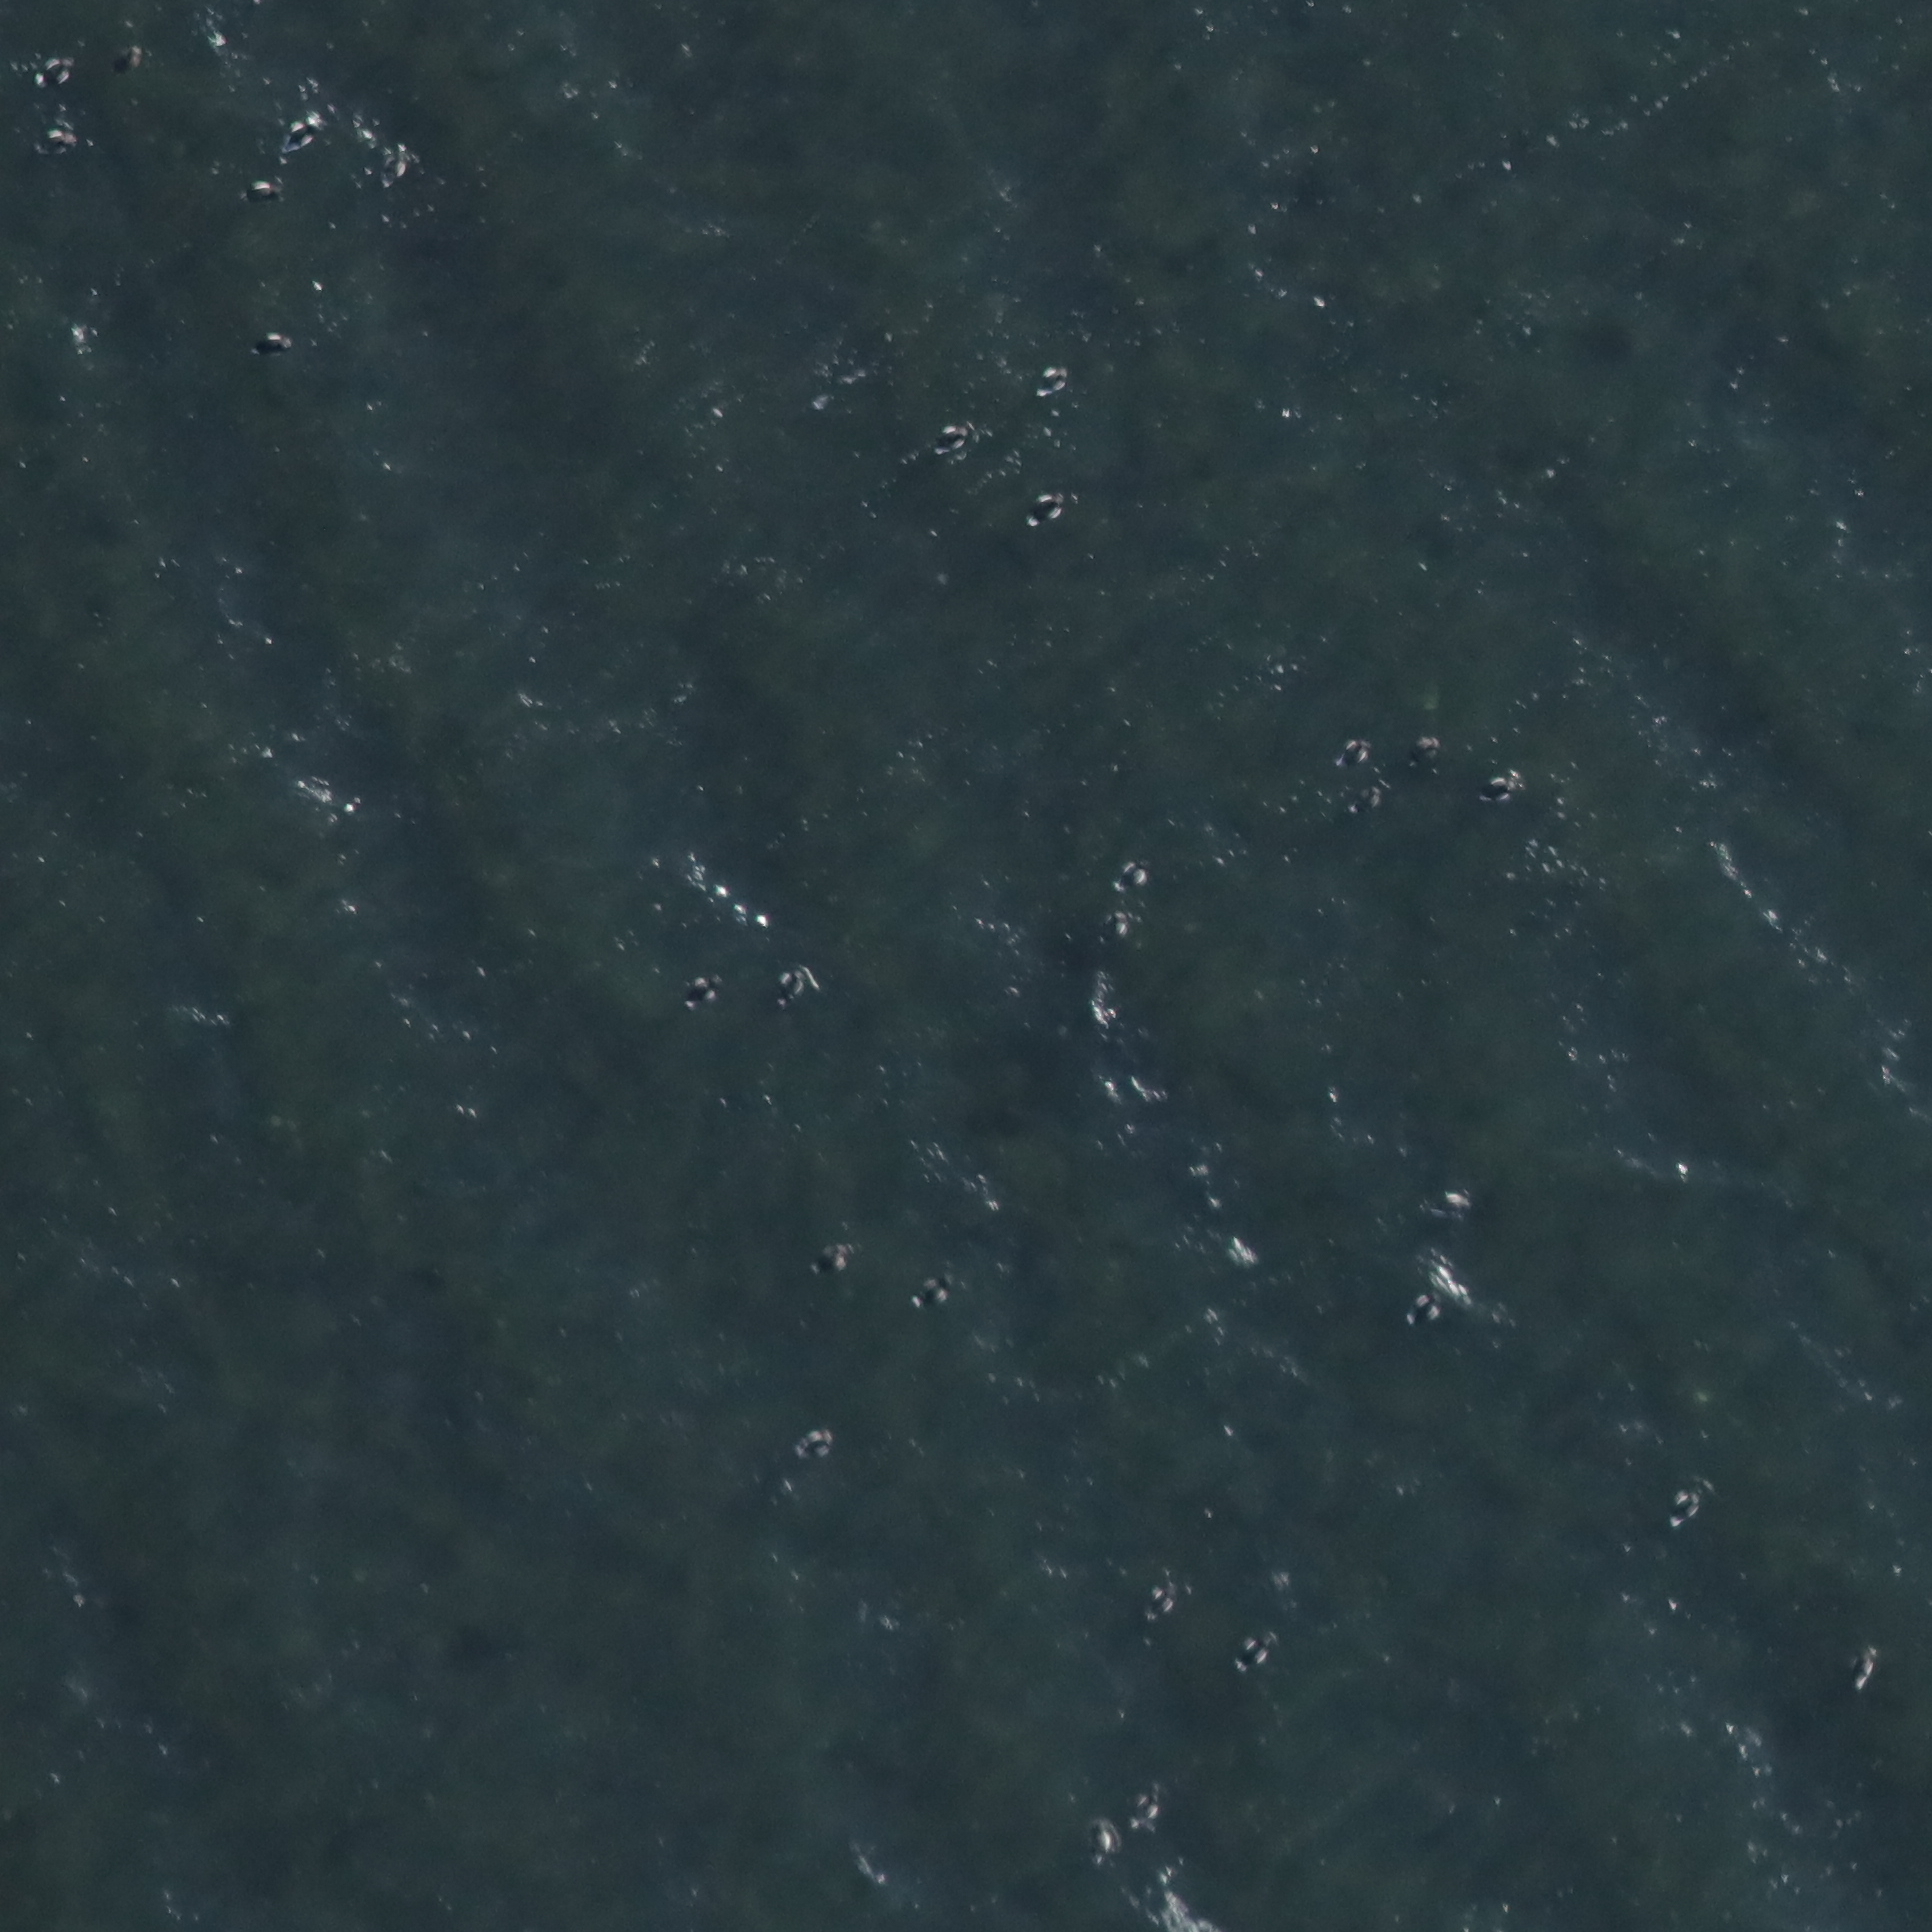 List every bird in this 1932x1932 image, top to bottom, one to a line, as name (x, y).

brant (127, 59)
brant (57, 77)
brant (301, 136)
brant (56, 142)
brant (398, 172)
brant (262, 194)
brant (272, 342)
brant (1058, 380)
brant (953, 441)
brant (1044, 509)
brant (1420, 750)
brant (1356, 752)
brant (1499, 790)
brant (1367, 801)
brant (1127, 874)
brant (1113, 931)
brant (792, 985)
brant (701, 987)
brant (1458, 1203)
brant (833, 1260)
brant (933, 1293)
brant (1428, 1310)
brant (807, 1452)
brant (1682, 1501)
brant (1163, 1606)
brant (1254, 1653)
brant (1860, 1668)
brant (1146, 1809)
brant (1107, 1841)